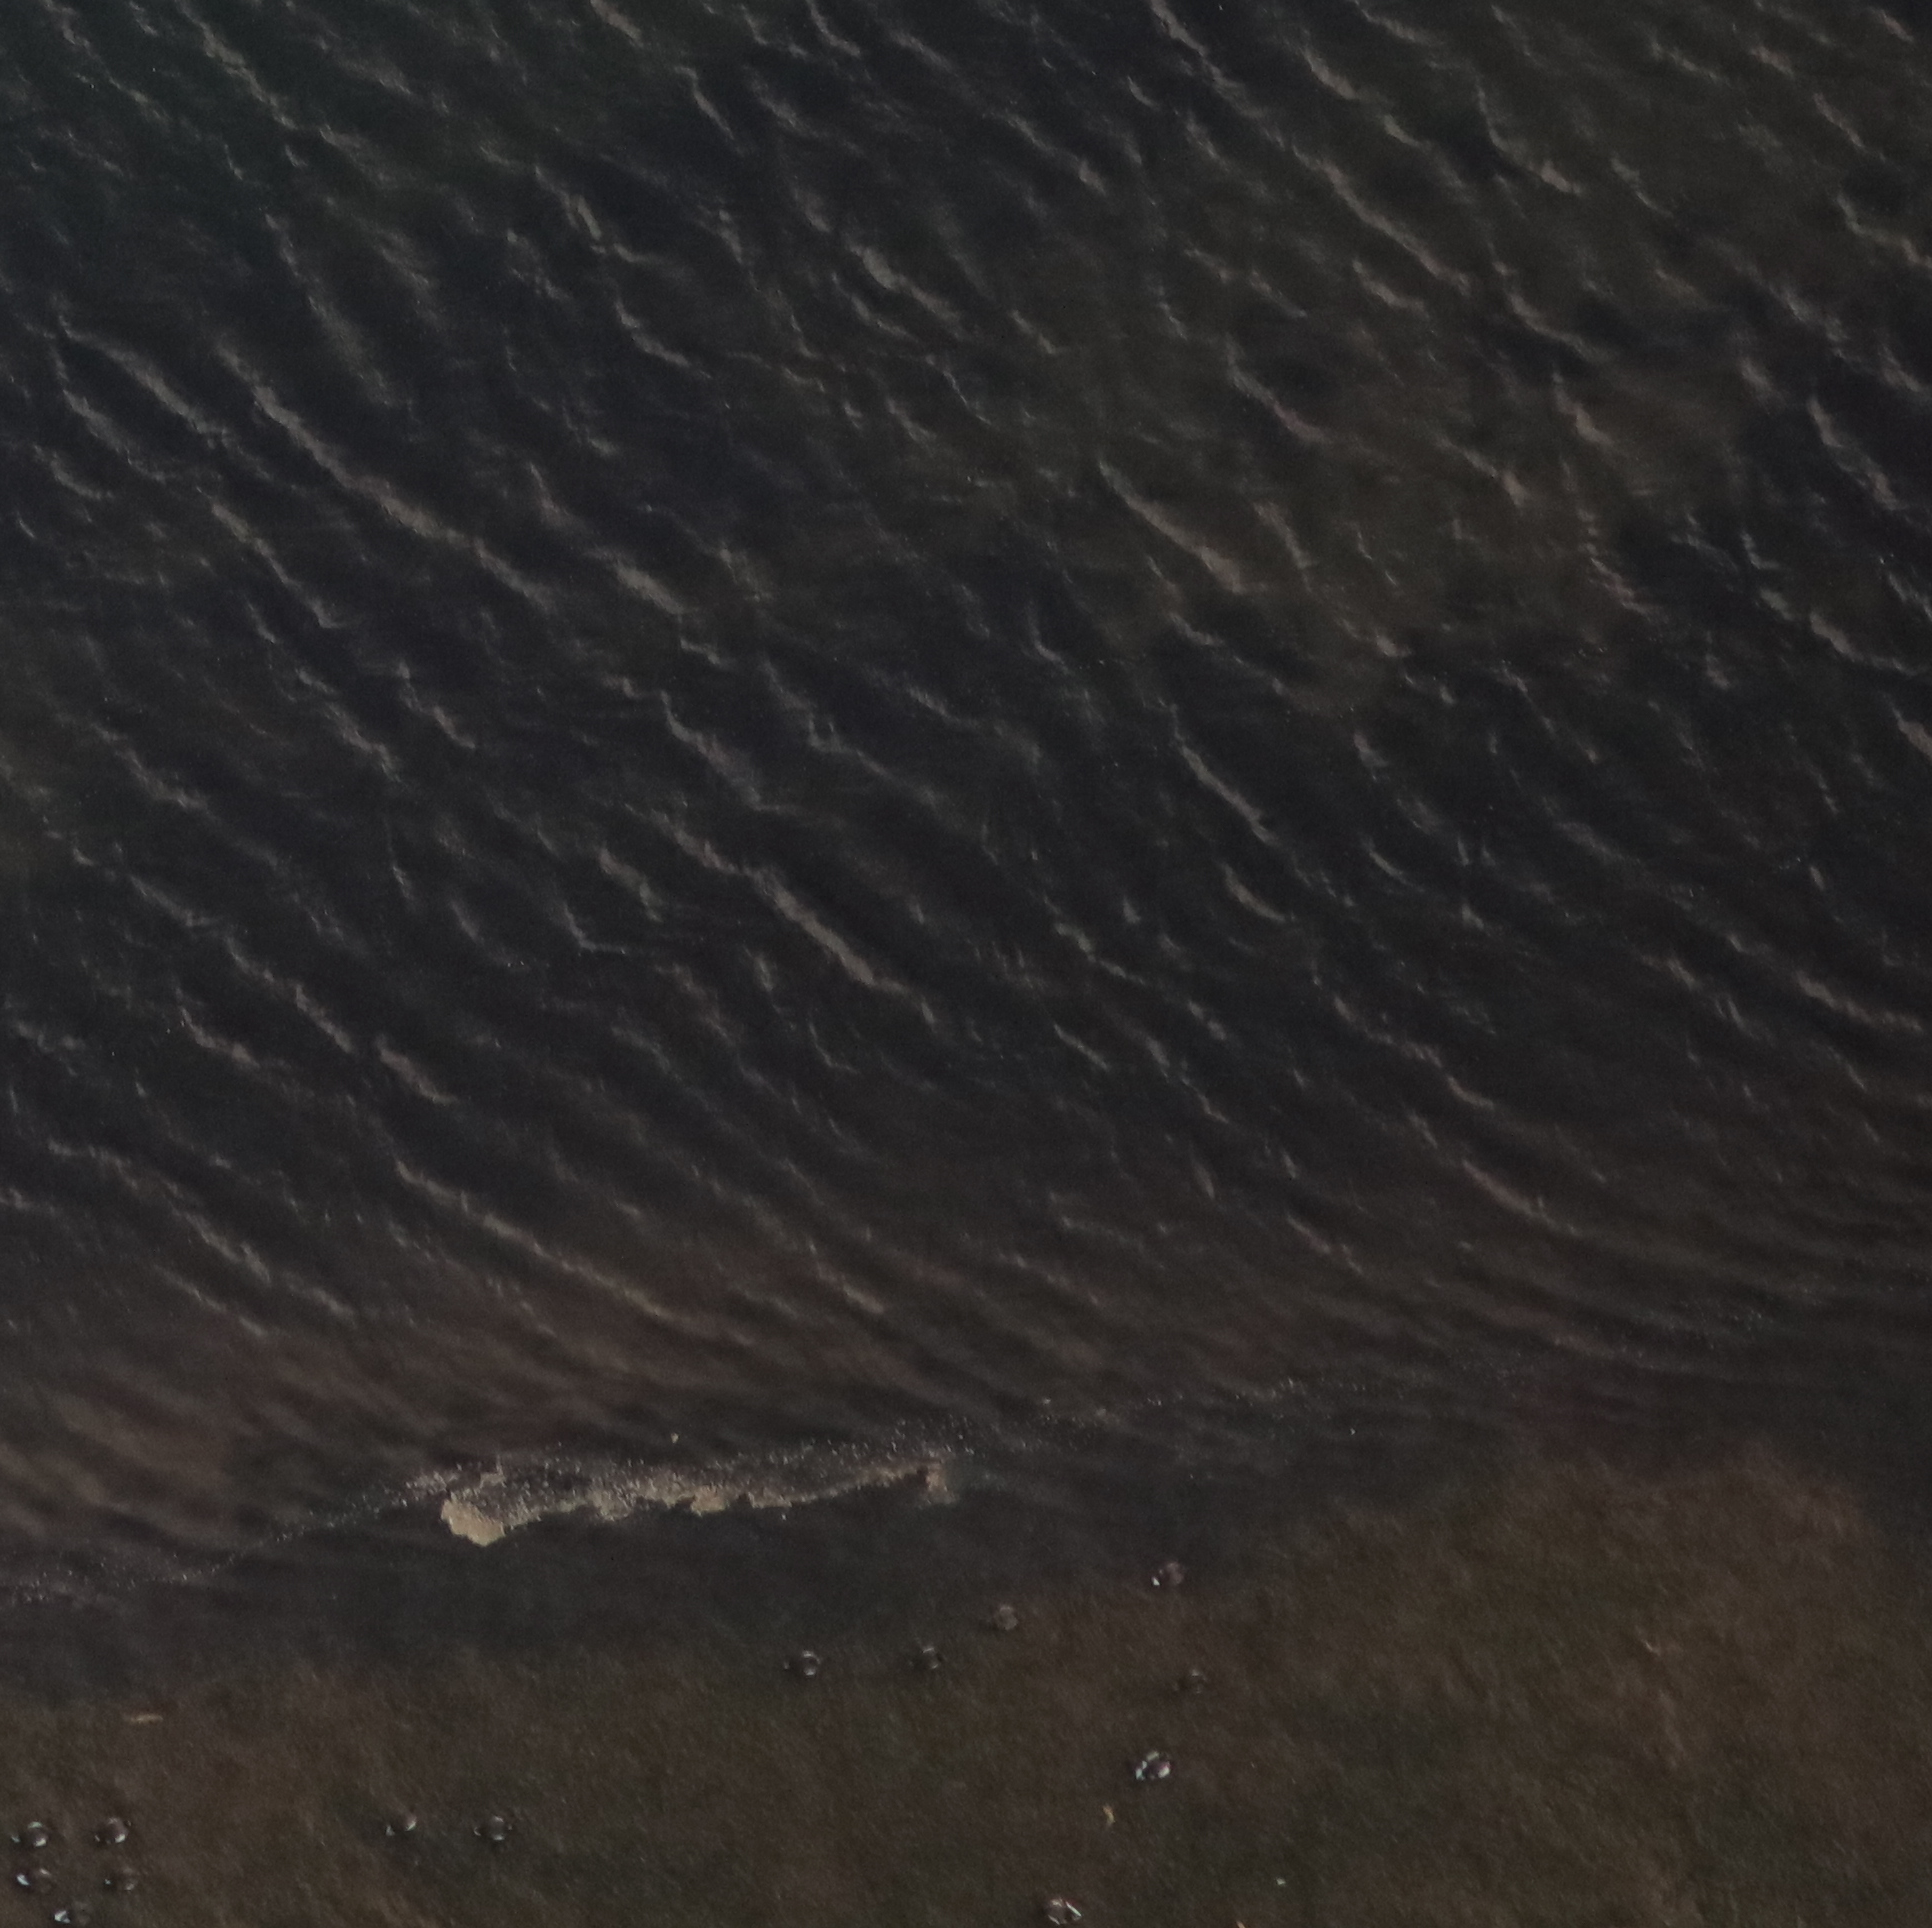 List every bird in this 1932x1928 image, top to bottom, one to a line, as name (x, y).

brant (1170, 1573)
brant (1005, 1619)
brant (930, 1655)
brant (809, 1664)
brant (1191, 1683)
brant (1156, 1767)
brant (404, 1819)
brant (34, 1829)
brant (494, 1829)
brant (113, 1833)
brant (37, 1877)
brant (130, 1878)
brant (1062, 1913)
brant (79, 1914)